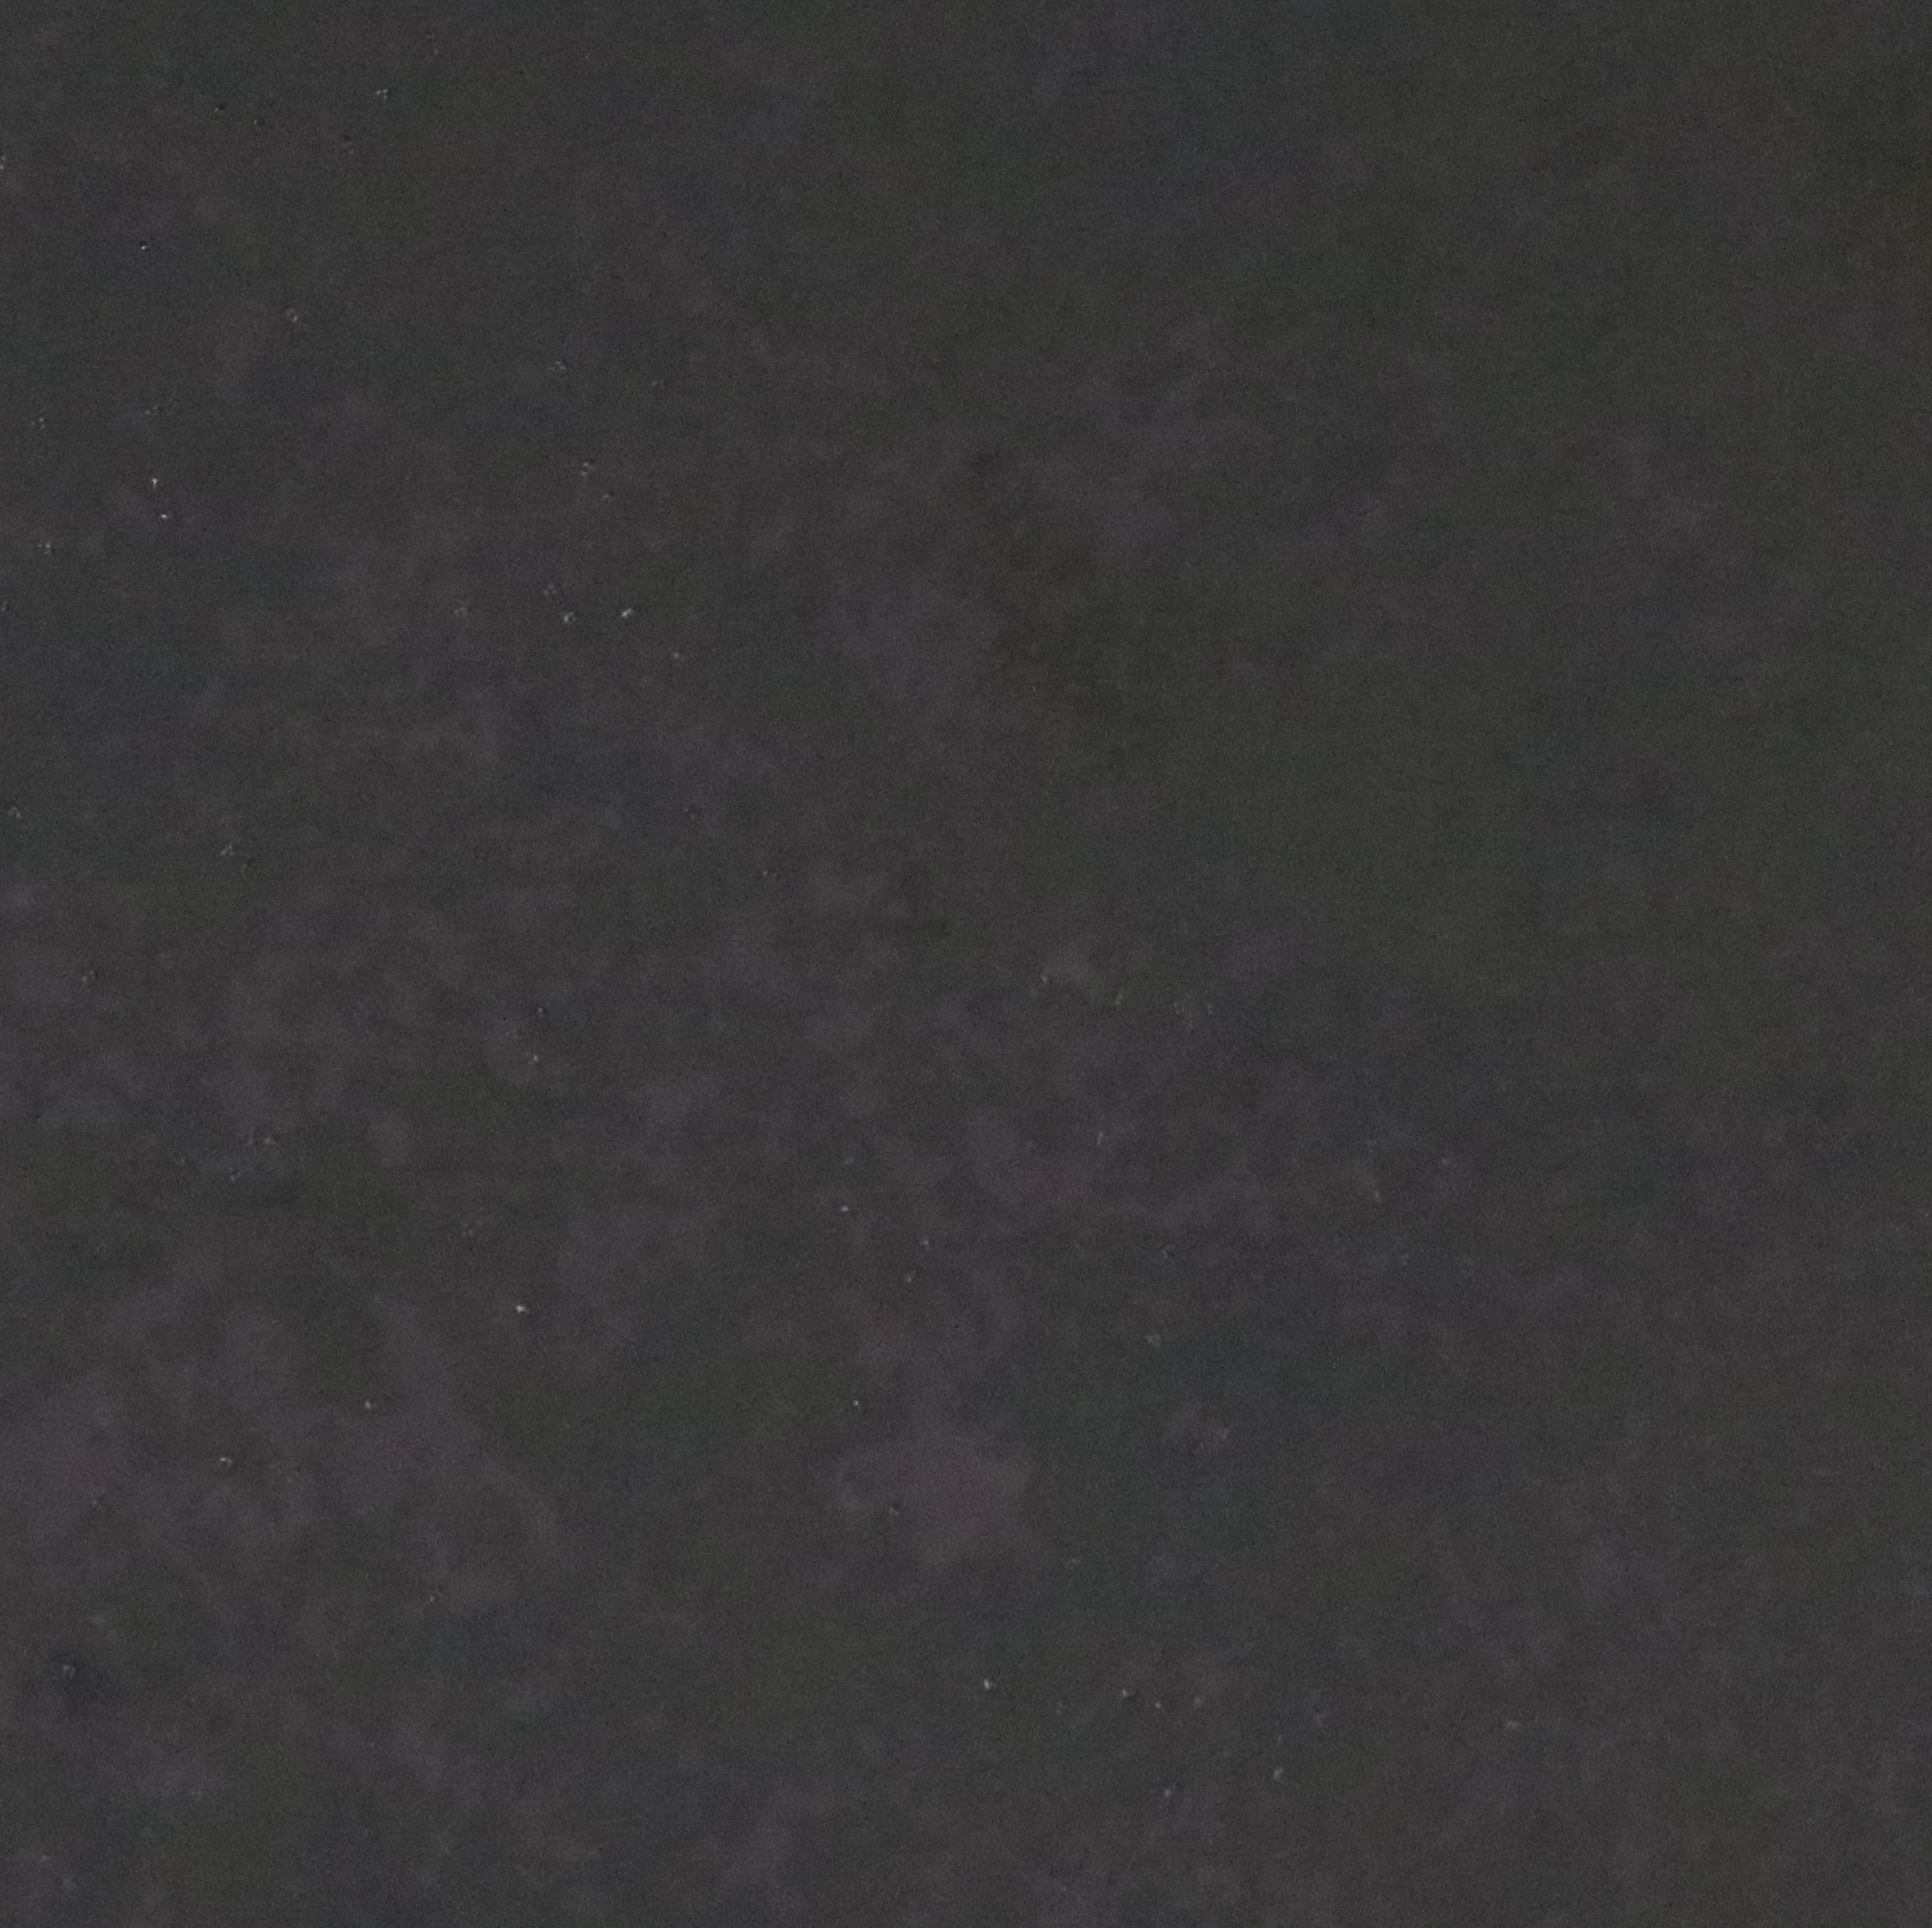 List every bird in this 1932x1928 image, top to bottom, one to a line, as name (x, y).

brant (375, 97)
brant (221, 107)
brant (261, 129)
brant (354, 138)
brant (144, 238)
brant (299, 309)
brant (561, 370)
brant (656, 387)
brant (156, 405)
brant (41, 424)
brant (590, 466)
brant (154, 487)
brant (604, 505)
brant (46, 545)
brant (551, 592)
brant (456, 610)
brant (5, 613)
brant (630, 613)
brant (571, 616)
brant (680, 650)
brant (24, 808)
brant (687, 812)
brant (233, 854)
brant (261, 868)
brant (768, 869)
brant (90, 977)
brant (1042, 979)
brant (1129, 999)
brant (544, 1009)
brant (1215, 1011)
brant (1174, 1016)
brant (531, 1058)
brant (276, 1133)
brant (1098, 1137)
brant (1381, 1149)
brant (1448, 1155)
brant (845, 1159)
brant (239, 1182)
brant (1384, 1190)
brant (845, 1211)
brant (468, 1230)
other bird (920, 1249)
other bird (1168, 1252)
other bird (1408, 1258)
other bird (907, 1278)
other bird (528, 1307)
other bird (1153, 1344)
other bird (377, 1404)
other bird (858, 1404)
other bird (1220, 1428)
brant (217, 1467)
brant (897, 1505)
brant (99, 1516)
other bird (1071, 1567)
brant (435, 1594)
brant (66, 1677)
other bird (993, 1683)
other bird (1125, 1699)
other bird (1061, 1705)
other bird (1163, 1708)
other bird (1192, 1711)
other bird (1322, 1716)
other bird (1513, 1728)
other bird (1288, 1769)
other bird (1180, 1789)
brant (200, 1795)
other bird (39, 1856)
other bird (69, 1889)